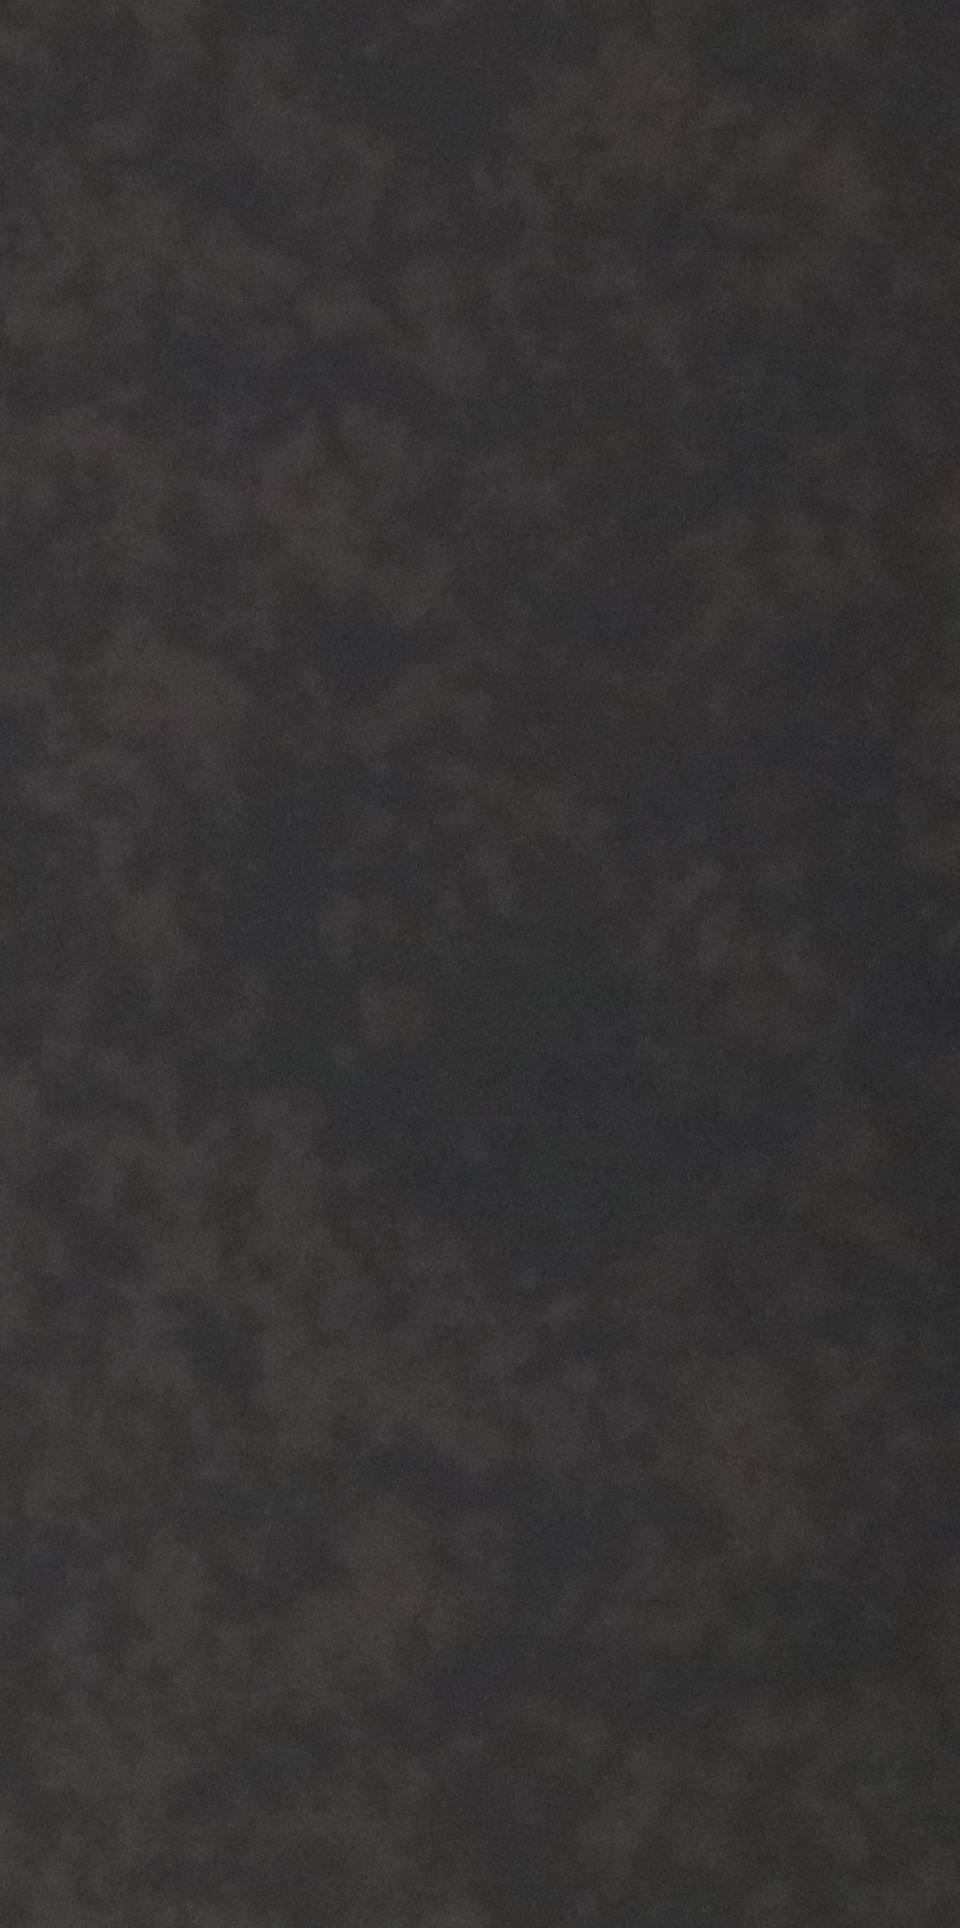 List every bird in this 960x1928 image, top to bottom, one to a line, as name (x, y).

None